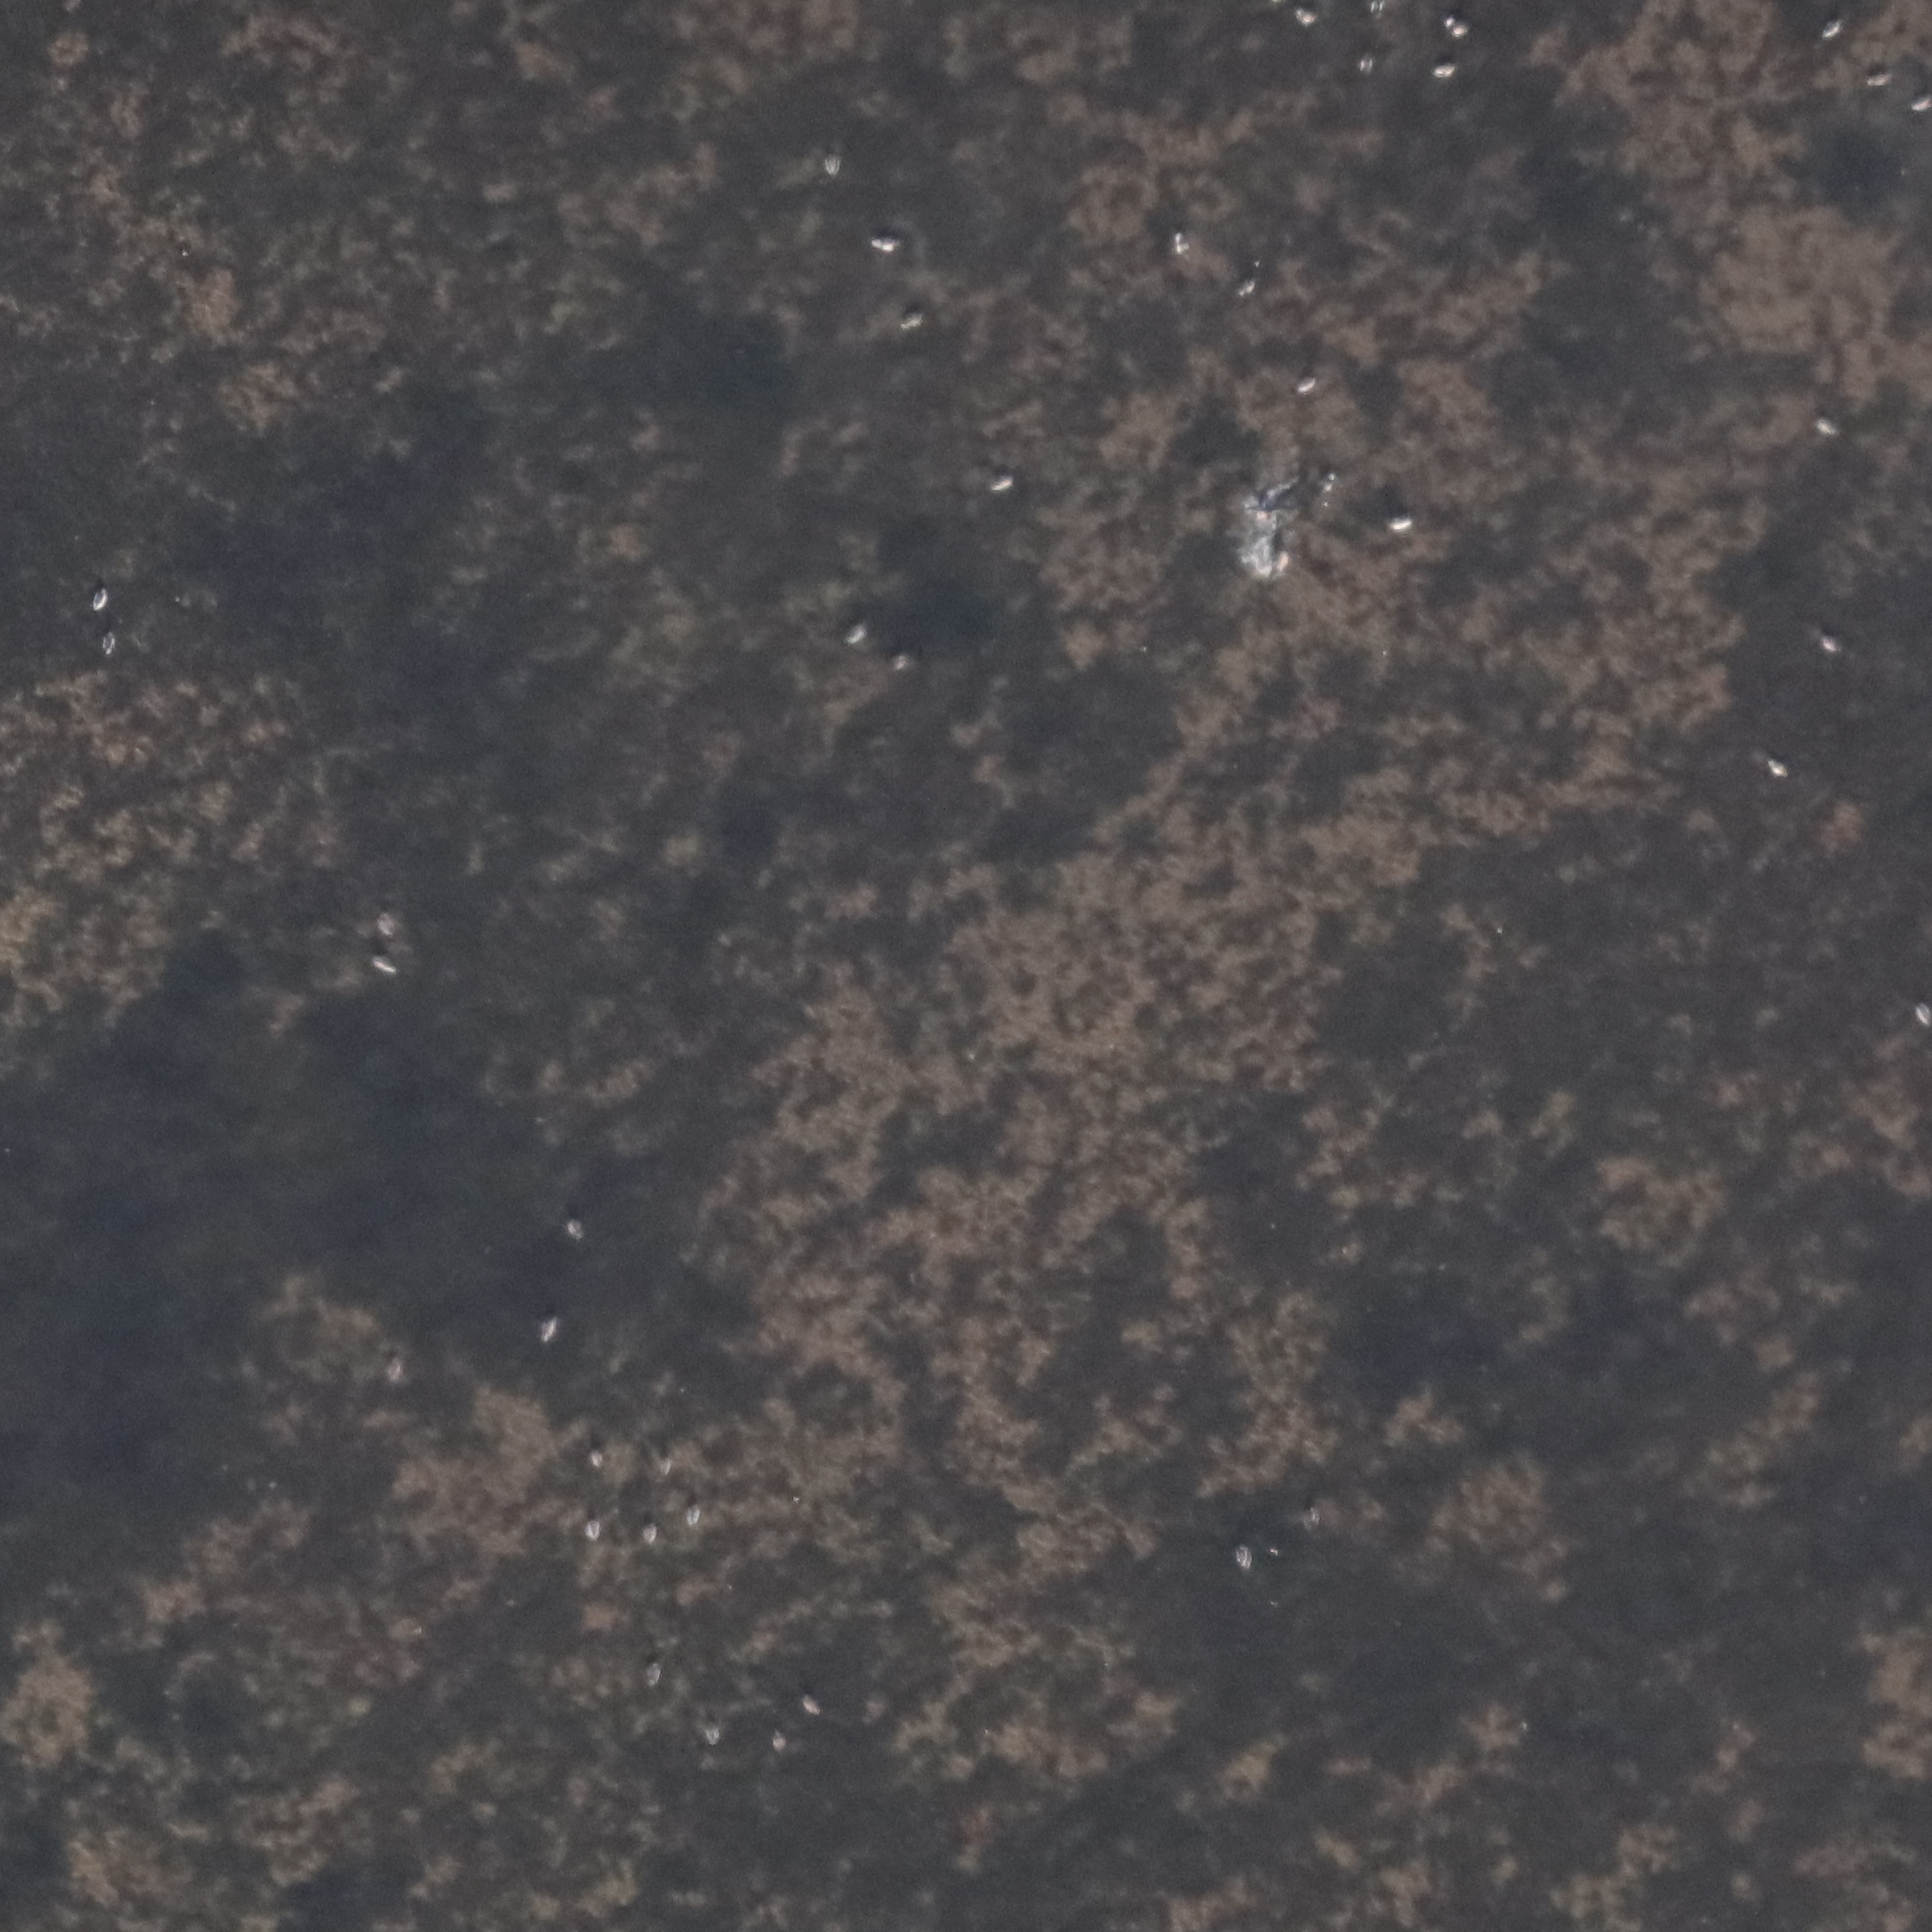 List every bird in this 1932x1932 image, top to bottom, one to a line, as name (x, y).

brant (1374, 5)
brant (1303, 16)
brant (1460, 28)
brant (1829, 30)
brant (1367, 60)
brant (1448, 73)
brant (1879, 79)
brant (1928, 101)
brant (831, 163)
brant (884, 240)
brant (1178, 240)
brant (1246, 287)
brant (913, 320)
Canada goose (1304, 386)
brant (1820, 424)
Canada goose (1003, 485)
brant (1402, 523)
brant (99, 597)
Canada goose (856, 633)
brant (1831, 642)
brant (108, 643)
Canada goose (902, 661)
brant (1778, 767)
brant (388, 919)
brant (382, 965)
brant (1926, 1016)
brant (574, 1227)
brant (546, 1333)
brant (393, 1366)
brant (598, 1460)
brant (665, 1465)
brant (694, 1514)
brant (1307, 1514)
brant (597, 1532)
brant (652, 1534)
brant (1243, 1555)
brant (654, 1681)
brant (813, 1704)
brant (707, 1733)
brant (781, 1741)